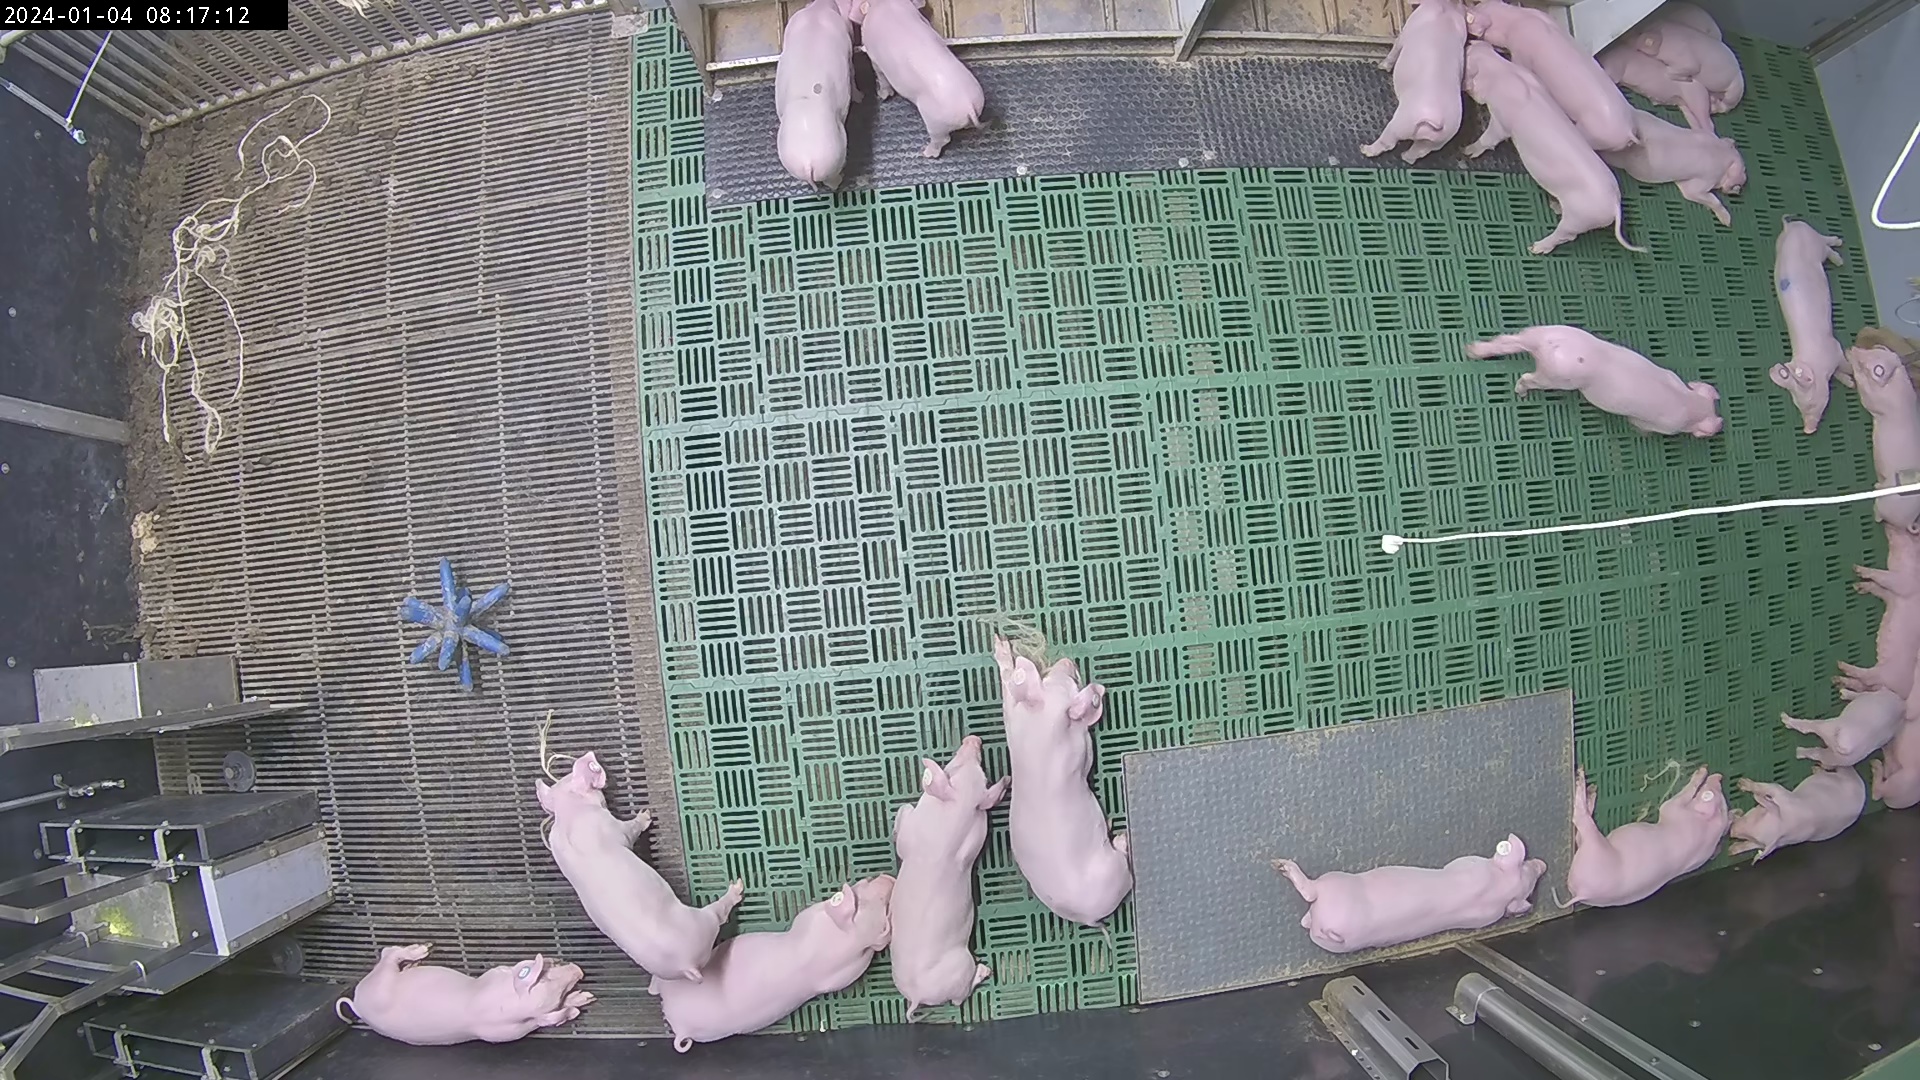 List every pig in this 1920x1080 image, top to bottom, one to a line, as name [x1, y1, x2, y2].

pig [846, 0, 986, 161]
pig [1357, 0, 1469, 167]
pig [1650, 0, 1722, 45]
pig [1463, 1, 1641, 152]
pig [773, 2, 867, 195]
pig [1618, 8, 1744, 112]
pig [1461, 40, 1645, 257]
pig [1595, 40, 1715, 132]
pig [1595, 109, 1747, 228]
pig [1767, 210, 1854, 433]
pig [1467, 322, 1722, 438]
pig [1844, 342, 1919, 536]
pig [1829, 522, 1920, 702]
pig [987, 627, 1133, 931]
pig [1870, 662, 1920, 809]
pig [1779, 684, 1907, 767]
pig [888, 737, 1010, 1021]
pig [534, 749, 747, 987]
pig [1551, 763, 1732, 912]
pig [1726, 764, 1866, 865]
pig [1268, 834, 1545, 954]
pig [650, 871, 894, 1054]
pig [334, 939, 596, 1045]